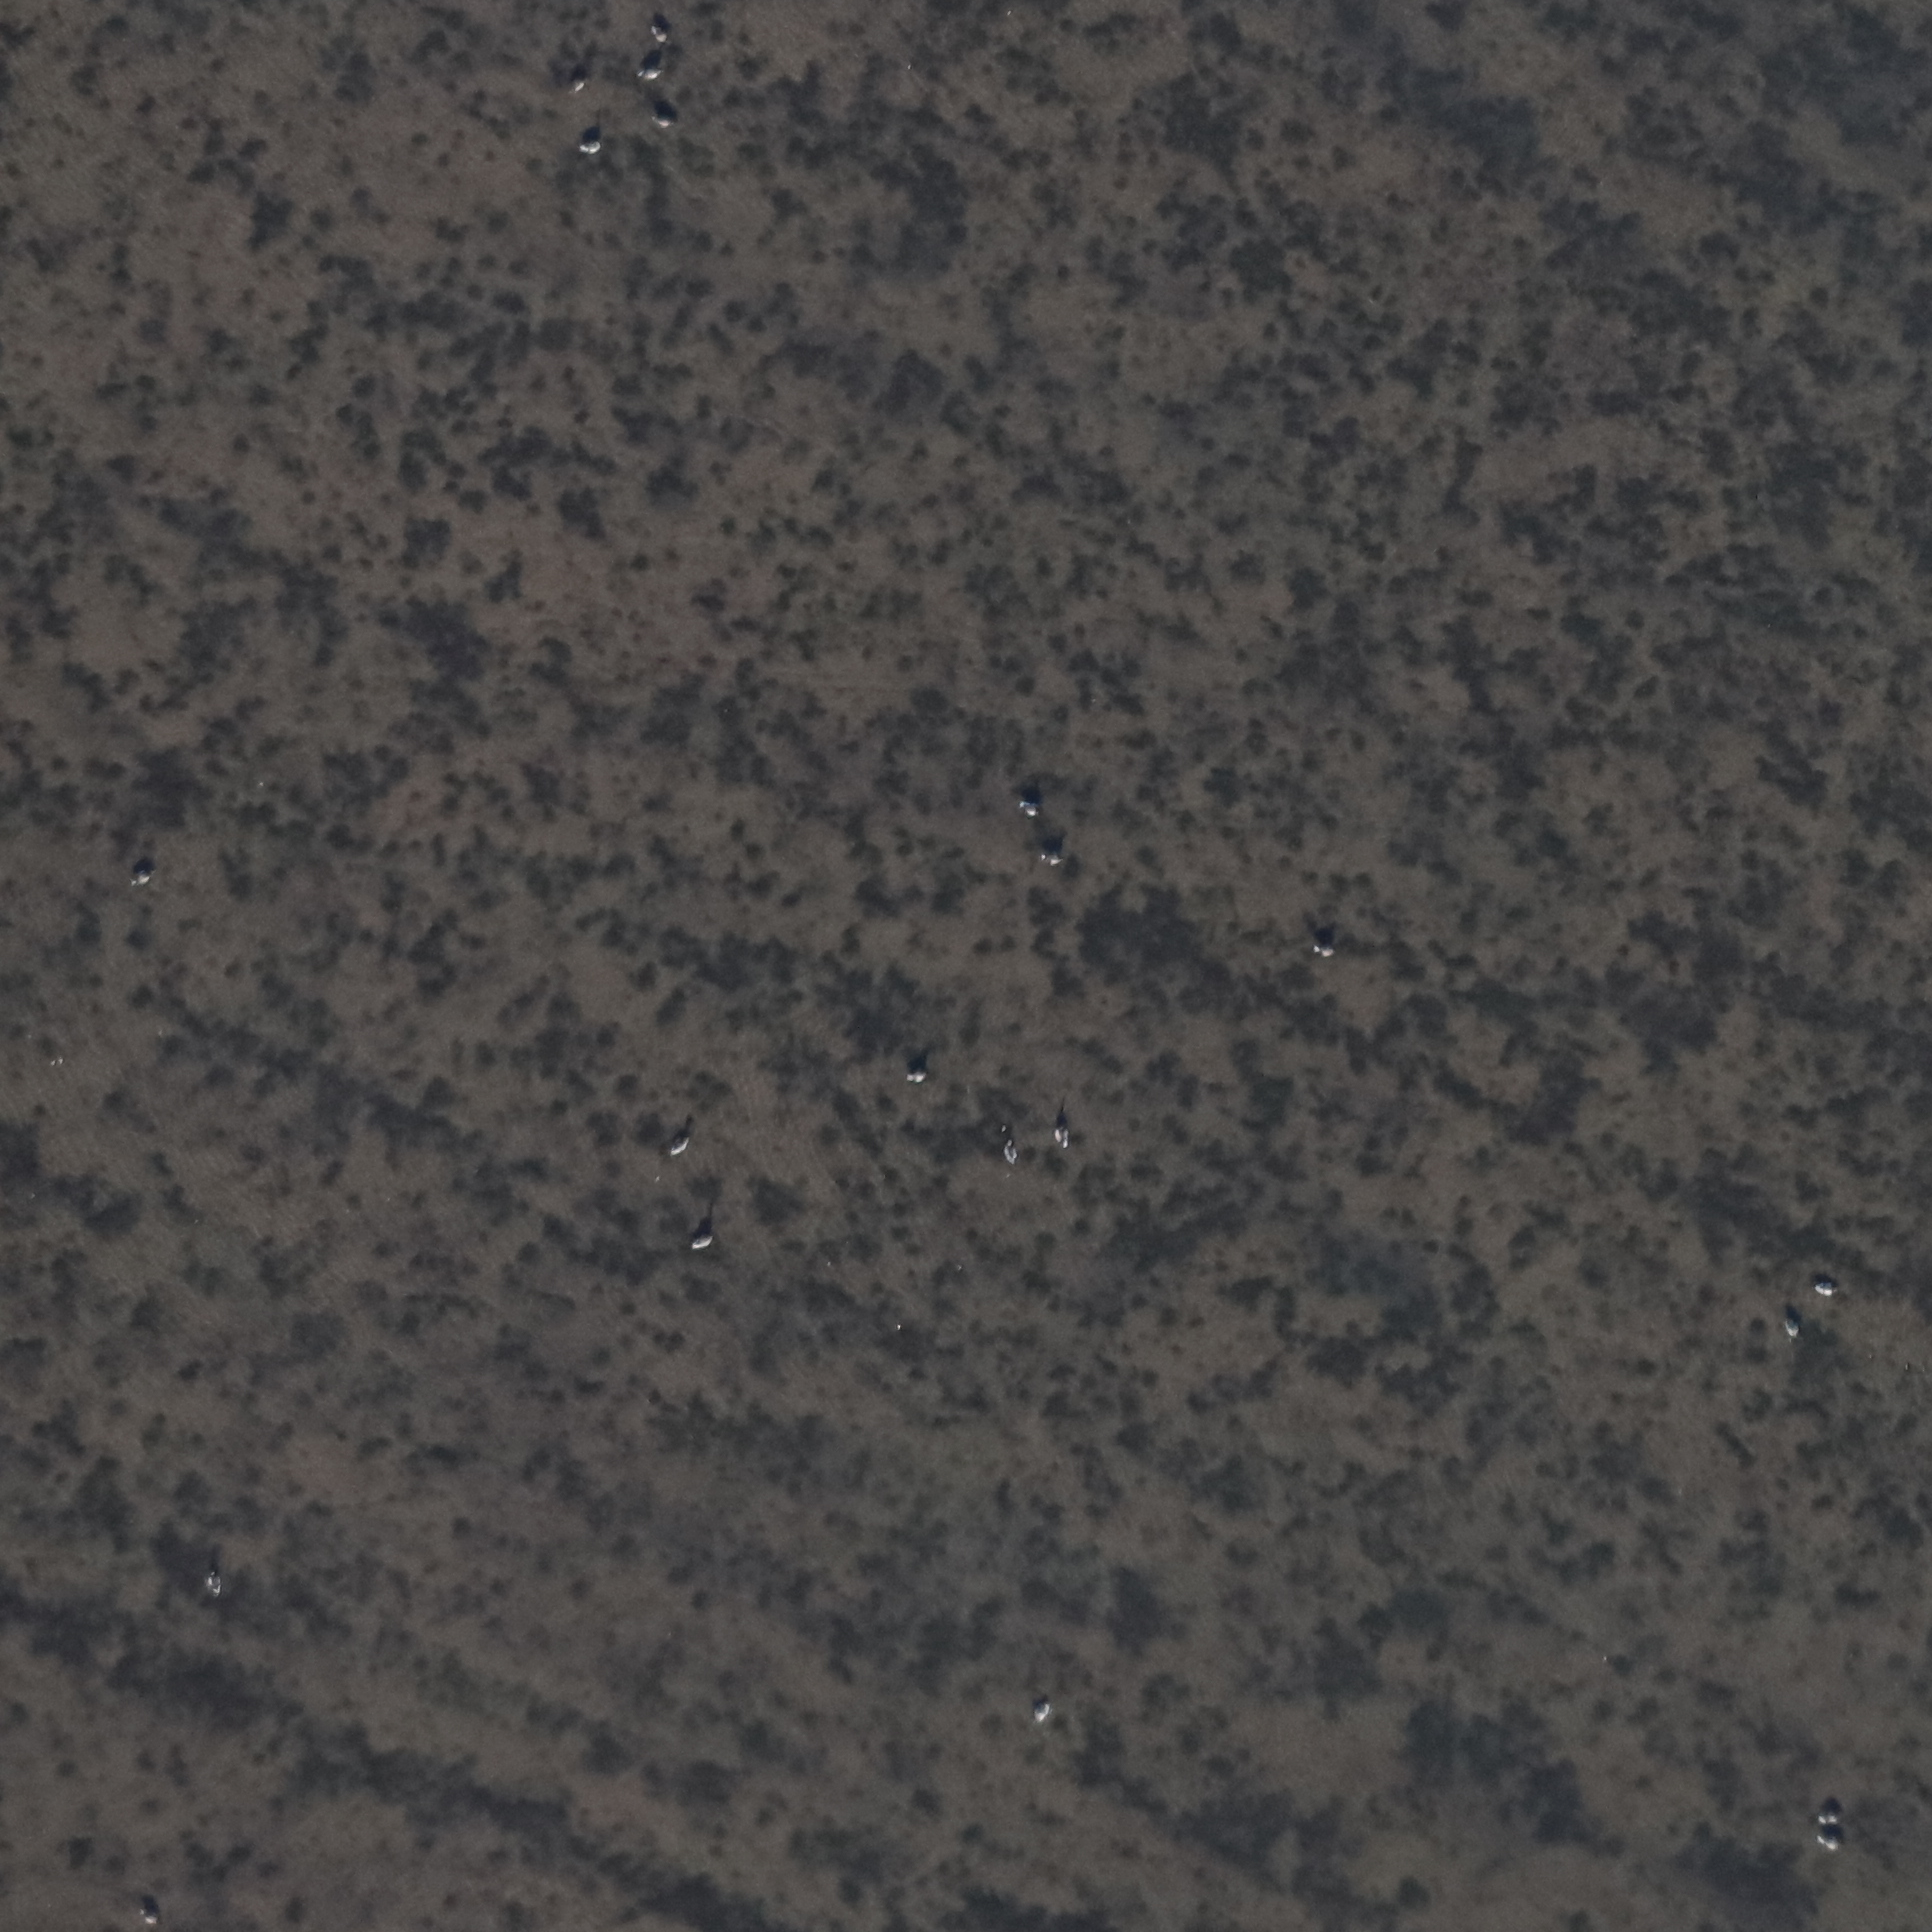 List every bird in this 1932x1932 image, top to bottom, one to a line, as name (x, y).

brant (660, 34)
brant (651, 73)
brant (581, 86)
brant (662, 122)
brant (590, 146)
brant (1030, 808)
brant (1052, 858)
brant (143, 877)
brant (1324, 951)
brant (918, 1075)
brant (1061, 1136)
brant (677, 1144)
brant (1012, 1152)
brant (703, 1238)
brant (1826, 1288)
brant (1792, 1328)
brant (213, 1581)
brant (1042, 1711)
brant (1829, 1819)
brant (1831, 1844)
brant (151, 1917)